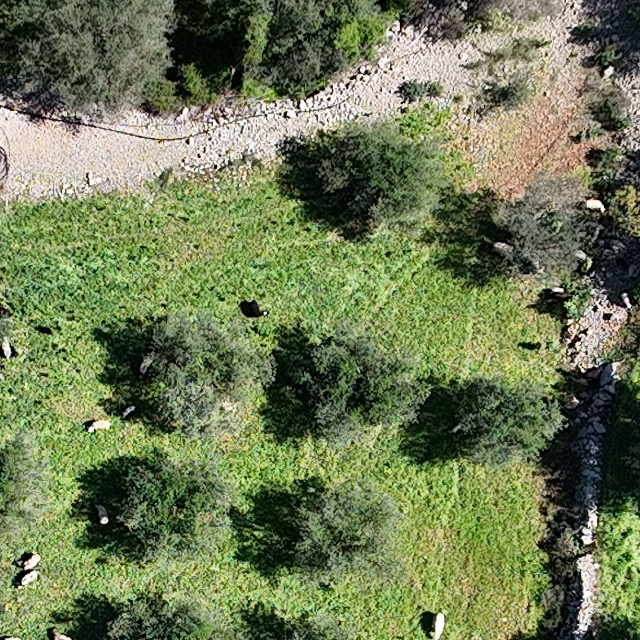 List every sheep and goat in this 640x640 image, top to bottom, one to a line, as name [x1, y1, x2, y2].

sheep [600, 66, 614, 83]
sheep [585, 199, 605, 213]
sheep [576, 226, 603, 242]
sheep [610, 239, 627, 253]
sheep [494, 243, 515, 259]
sheep [574, 250, 588, 261]
sheep [524, 253, 542, 273]
sheep [628, 262, 639, 280]
sheep [551, 287, 570, 298]
sheep [621, 293, 632, 310]
sheep [609, 294, 626, 307]
sheep [242, 300, 269, 317]
sheep [563, 321, 581, 343]
sheep [568, 328, 592, 355]
sheep [2, 336, 12, 358]
sheep [140, 350, 154, 375]
sheep [574, 366, 603, 383]
sheep [122, 405, 135, 419]
sheep [88, 419, 111, 433]
sheep [94, 505, 109, 524]
sheep [16, 553, 40, 570]
sheep [17, 570, 38, 590]
sheep [432, 612, 445, 639]
sheep [53, 627, 74, 639]